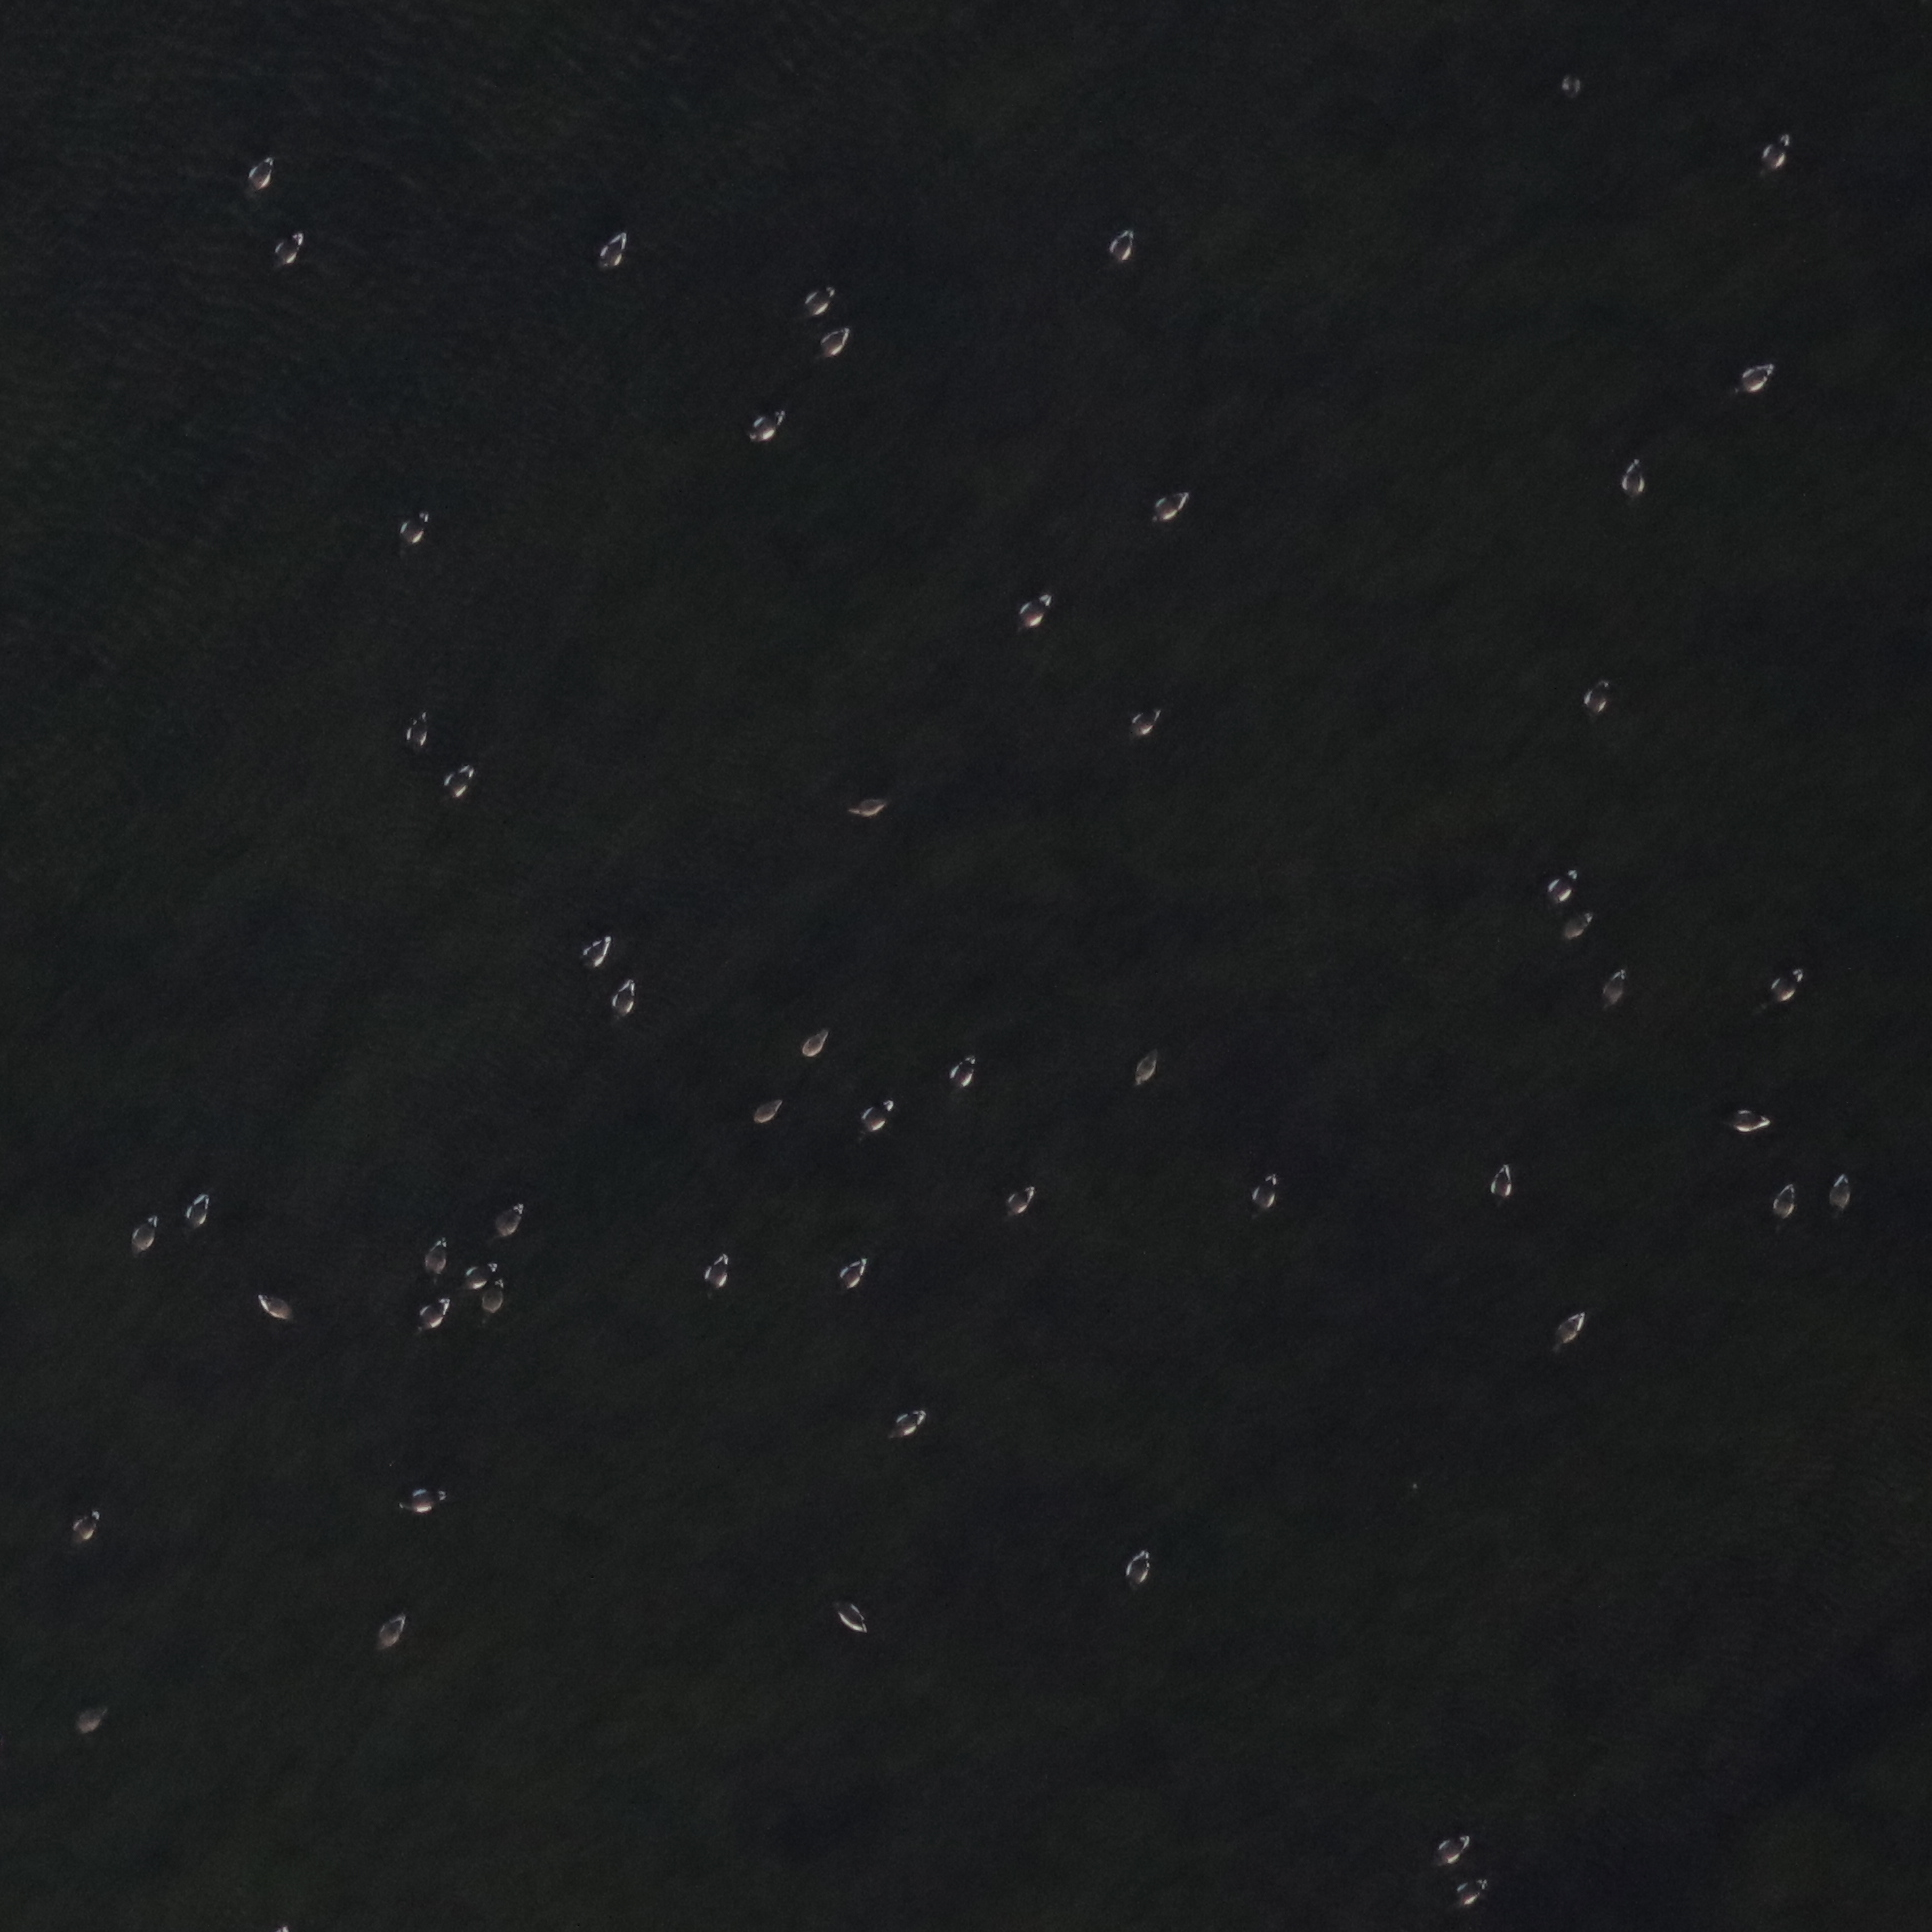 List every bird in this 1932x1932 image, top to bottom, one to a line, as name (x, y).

brant (1567, 85)
brant (1773, 157)
brant (259, 178)
brant (1122, 247)
brant (289, 250)
brant (612, 253)
brant (819, 304)
brant (832, 344)
brant (1751, 379)
brant (765, 426)
brant (1632, 482)
brant (1168, 508)
brant (412, 530)
brant (1033, 613)
brant (1597, 698)
brant (1144, 723)
brant (419, 733)
brant (457, 783)
other bird (869, 812)
brant (1563, 891)
other bird (1576, 926)
brant (595, 952)
brant (1785, 987)
brant (1613, 988)
brant (625, 1001)
other bird (811, 1038)
other bird (1150, 1063)
brant (963, 1072)
brant (767, 1113)
brant (875, 1118)
brant (1746, 1120)
brant (1501, 1185)
brant (1837, 1192)
brant (1263, 1194)
brant (1017, 1200)
brant (1782, 1204)
brant (195, 1210)
brant (506, 1220)
brant (143, 1234)
brant (436, 1257)
brant (477, 1274)
brant (716, 1274)
brant (852, 1275)
other bird (489, 1305)
brant (276, 1306)
brant (430, 1314)
brant (1566, 1332)
brant (907, 1423)
brant (423, 1500)
brant (85, 1526)
brant (1139, 1567)
brant (850, 1615)
brant (390, 1630)
other bird (87, 1719)
brant (1451, 1849)
brant (1469, 1893)